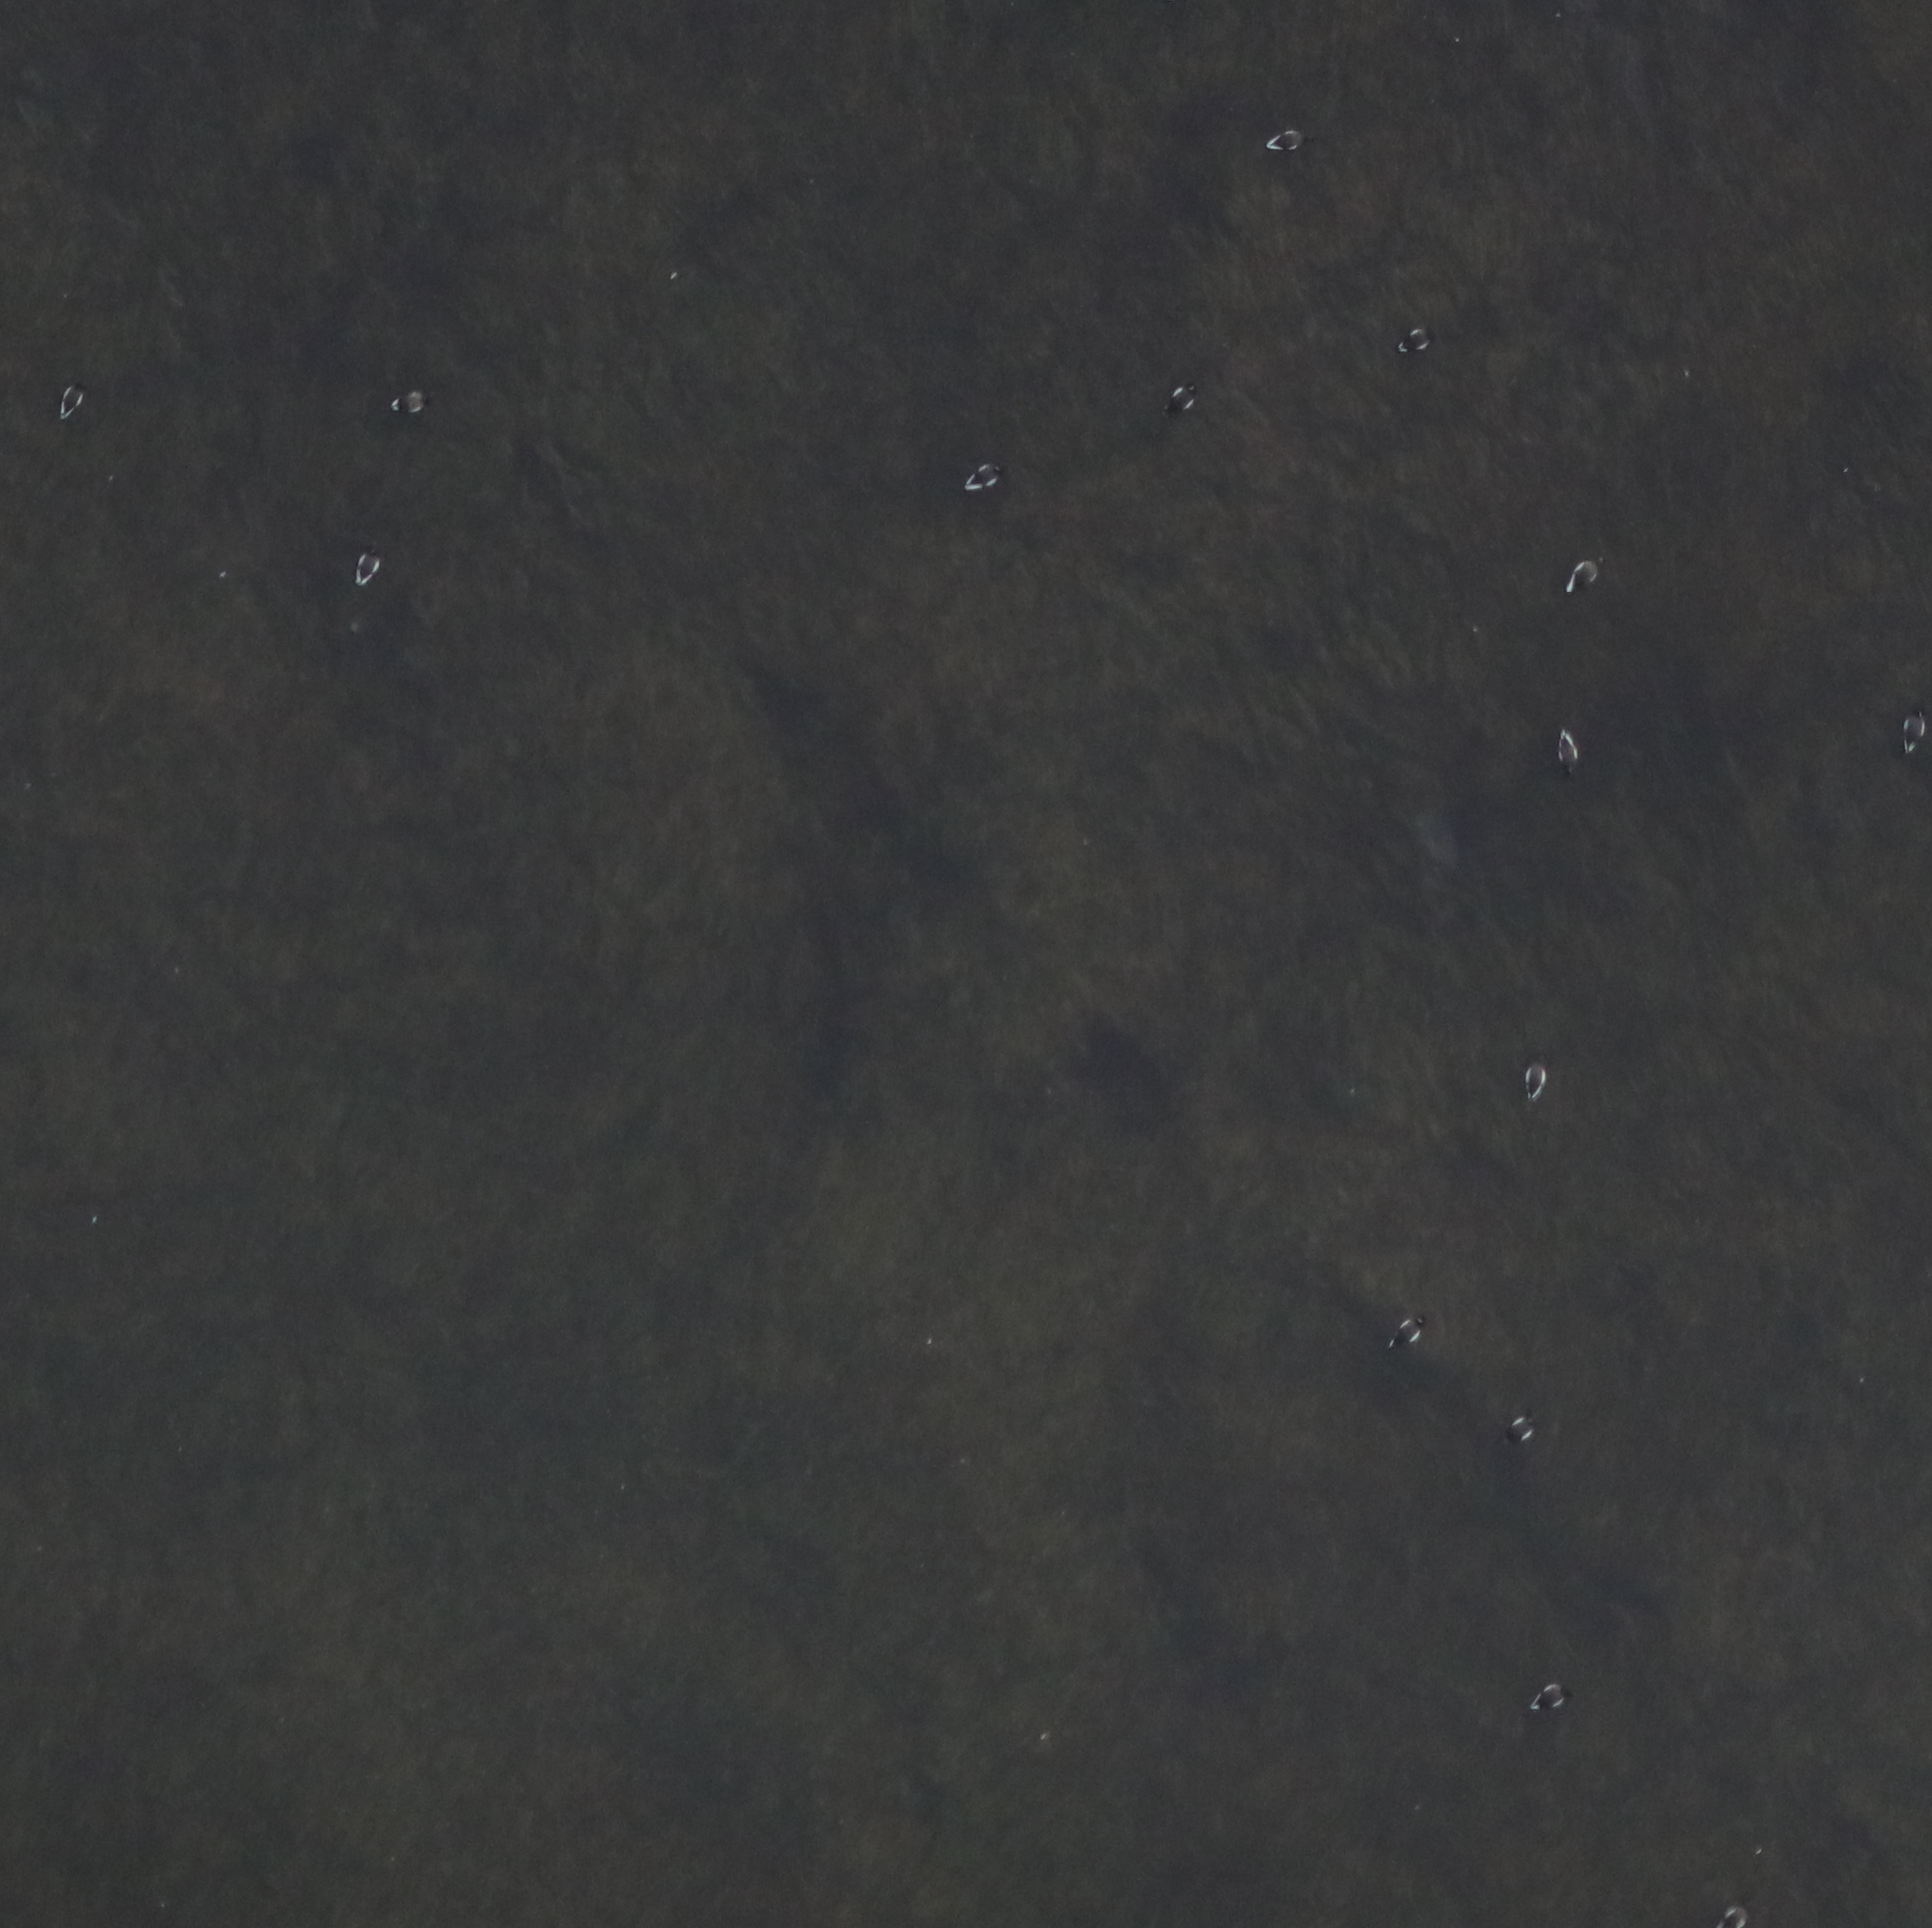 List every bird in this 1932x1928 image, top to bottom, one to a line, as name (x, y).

brant (1287, 140)
brant (1417, 339)
brant (1183, 396)
brant (72, 399)
brant (410, 402)
brant (984, 476)
brant (366, 565)
brant (1582, 578)
brant (1915, 730)
brant (1568, 752)
brant (1537, 1080)
brant (1406, 1335)
brant (1521, 1429)
brant (1551, 1696)
brant (1734, 1921)